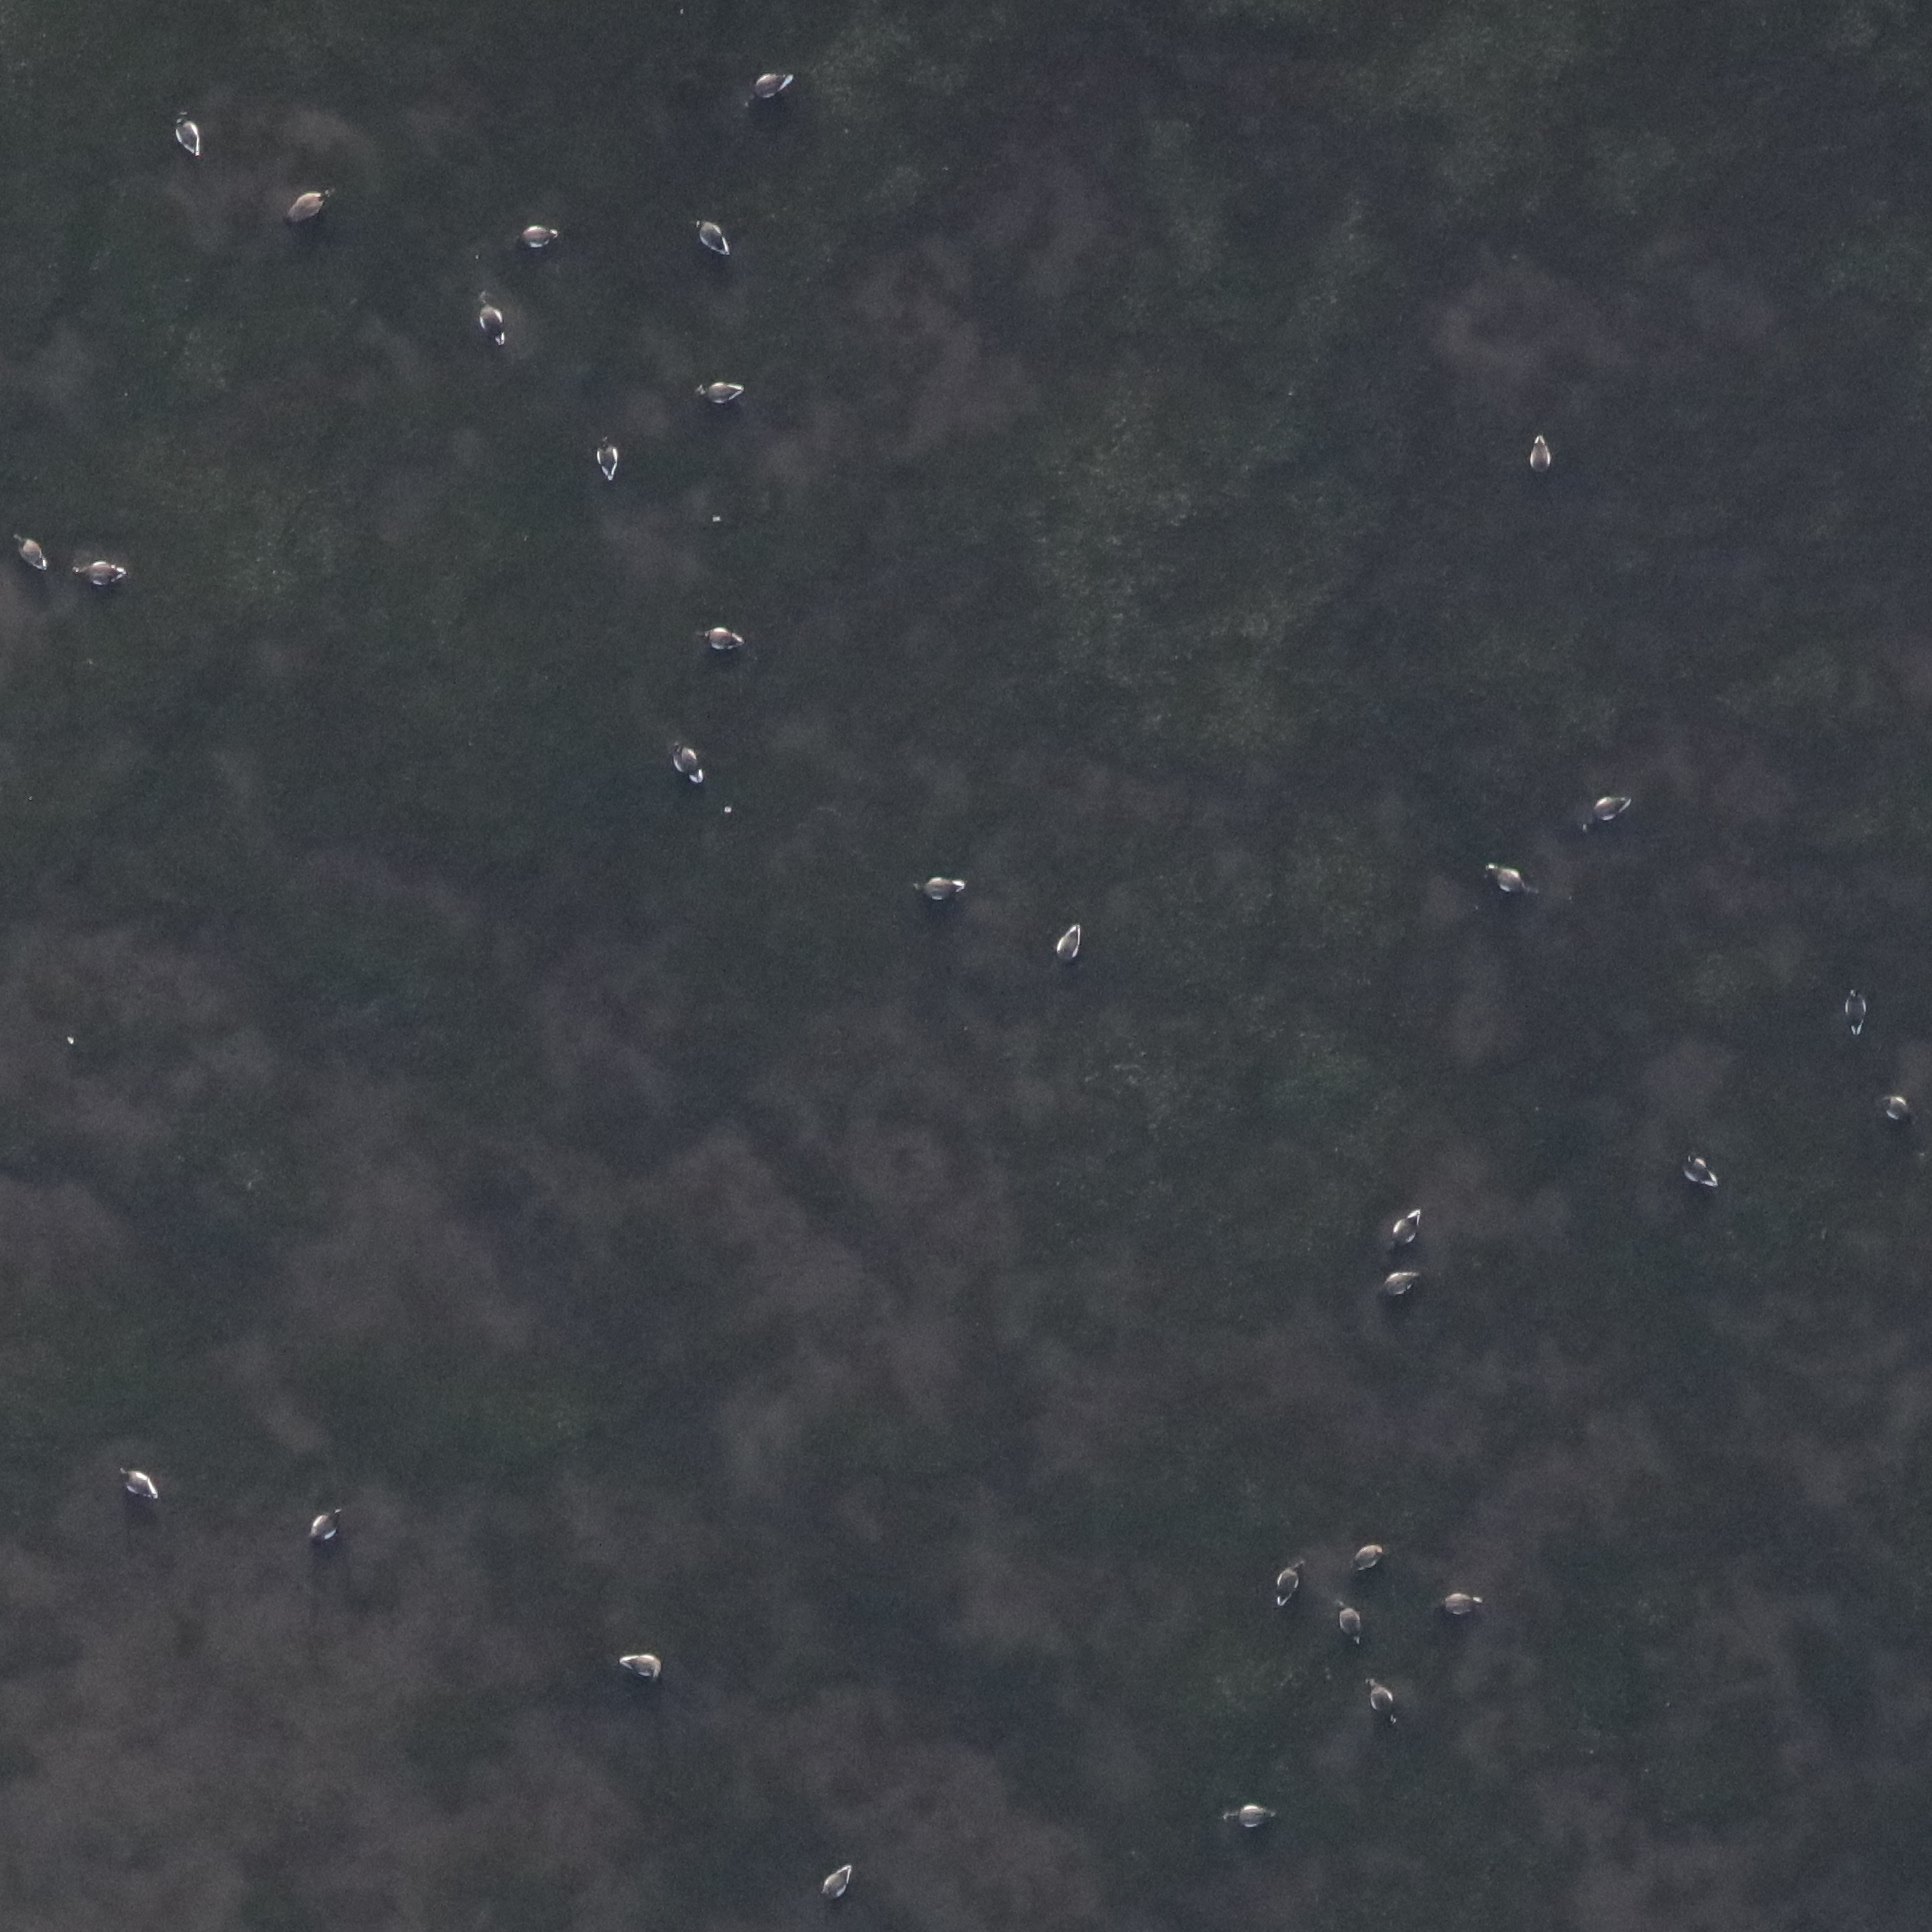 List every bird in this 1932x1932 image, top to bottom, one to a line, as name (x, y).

brant (771, 85)
brant (188, 136)
Canada goose (308, 208)
brant (537, 237)
brant (712, 237)
brant (492, 320)
brant (719, 393)
brant (1539, 453)
brant (606, 459)
brant (31, 552)
brant (101, 572)
brant (721, 639)
brant (688, 763)
brant (1610, 807)
brant (1507, 880)
brant (941, 888)
brant (1067, 945)
brant (1855, 1009)
brant (1896, 1109)
brant (1698, 1172)
brant (1407, 1231)
brant (1398, 1283)
brant (137, 1484)
brant (324, 1525)
brant (1367, 1556)
brant (1289, 1583)
brant (1459, 1603)
brant (1351, 1621)
brant (645, 1666)
brant (1380, 1698)
brant (1252, 1816)
brant (835, 1884)